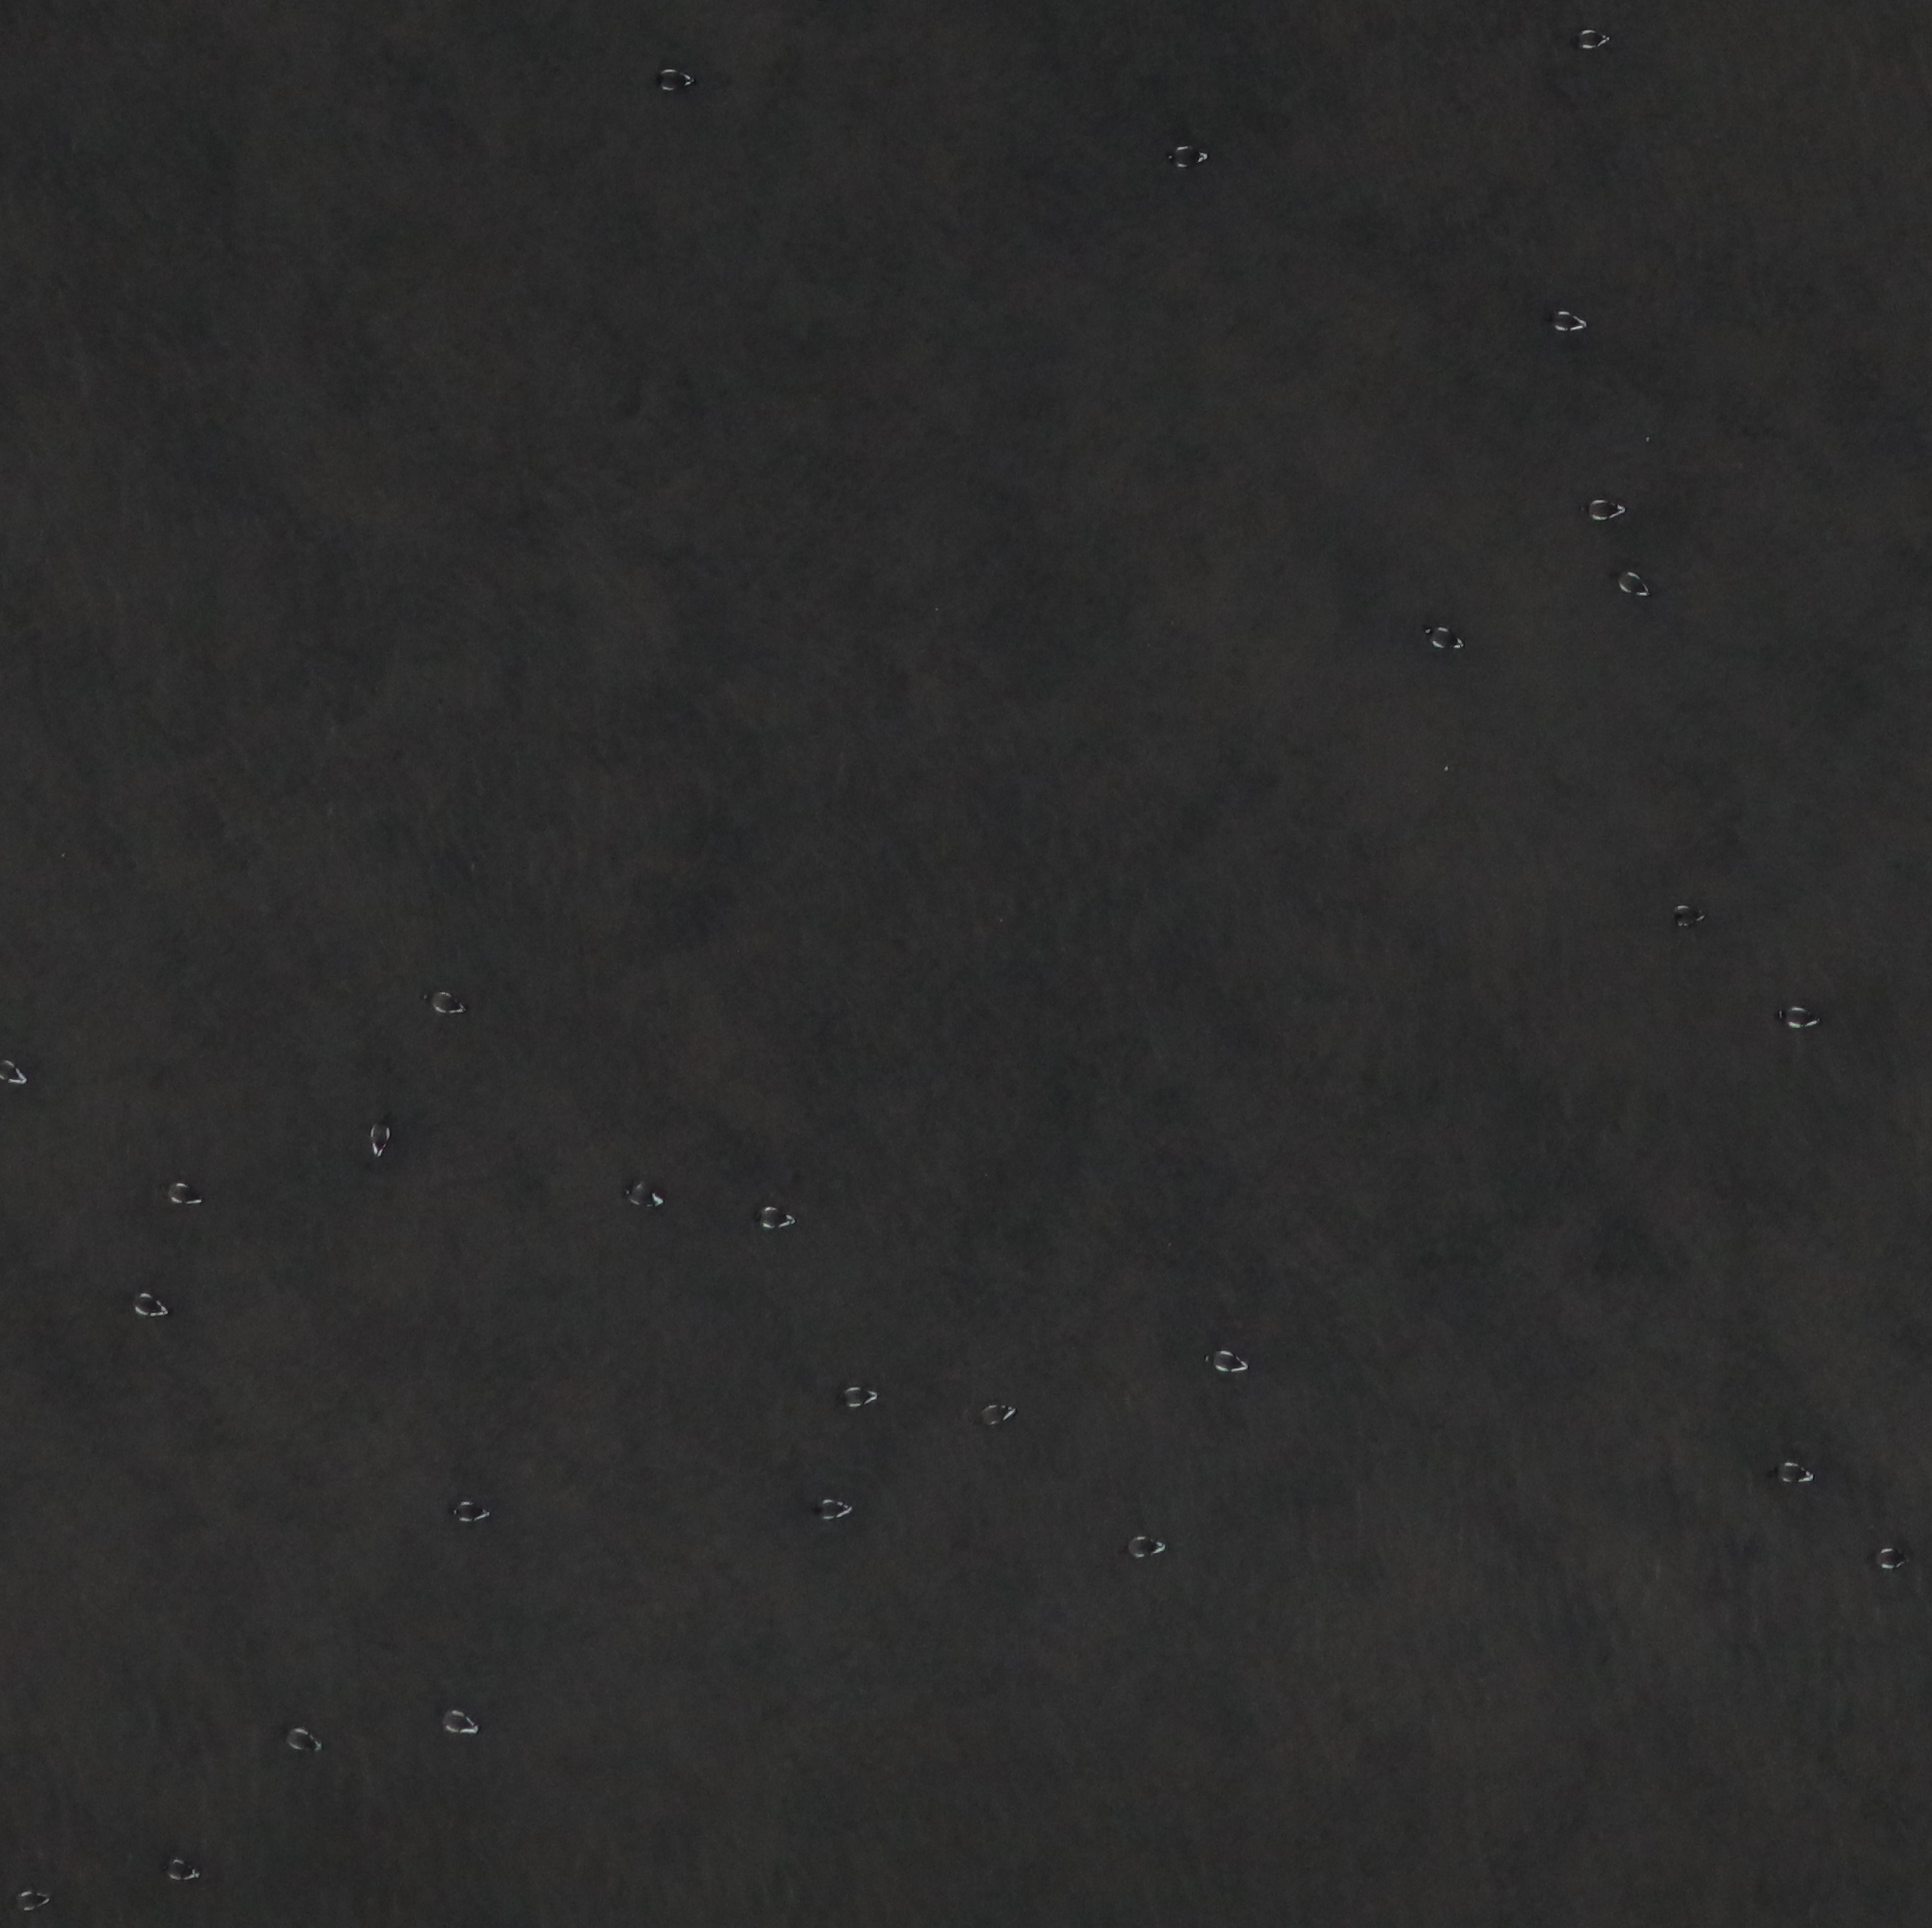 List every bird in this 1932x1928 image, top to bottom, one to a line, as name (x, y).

brant (1591, 38)
brant (673, 79)
brant (1187, 157)
brant (1567, 321)
brant (1601, 510)
brant (1631, 585)
brant (1443, 639)
brant (1689, 916)
brant (445, 1003)
brant (1799, 1016)
brant (8, 1072)
brant (381, 1139)
brant (182, 1193)
brant (643, 1194)
brant (775, 1216)
brant (149, 1304)
brant (1225, 1361)
brant (859, 1395)
brant (995, 1413)
brant (1793, 1472)
brant (831, 1508)
brant (469, 1510)
brant (1141, 1546)
brant (1890, 1557)
brant (460, 1720)
brant (300, 1740)
brant (181, 1870)
brant (30, 1904)